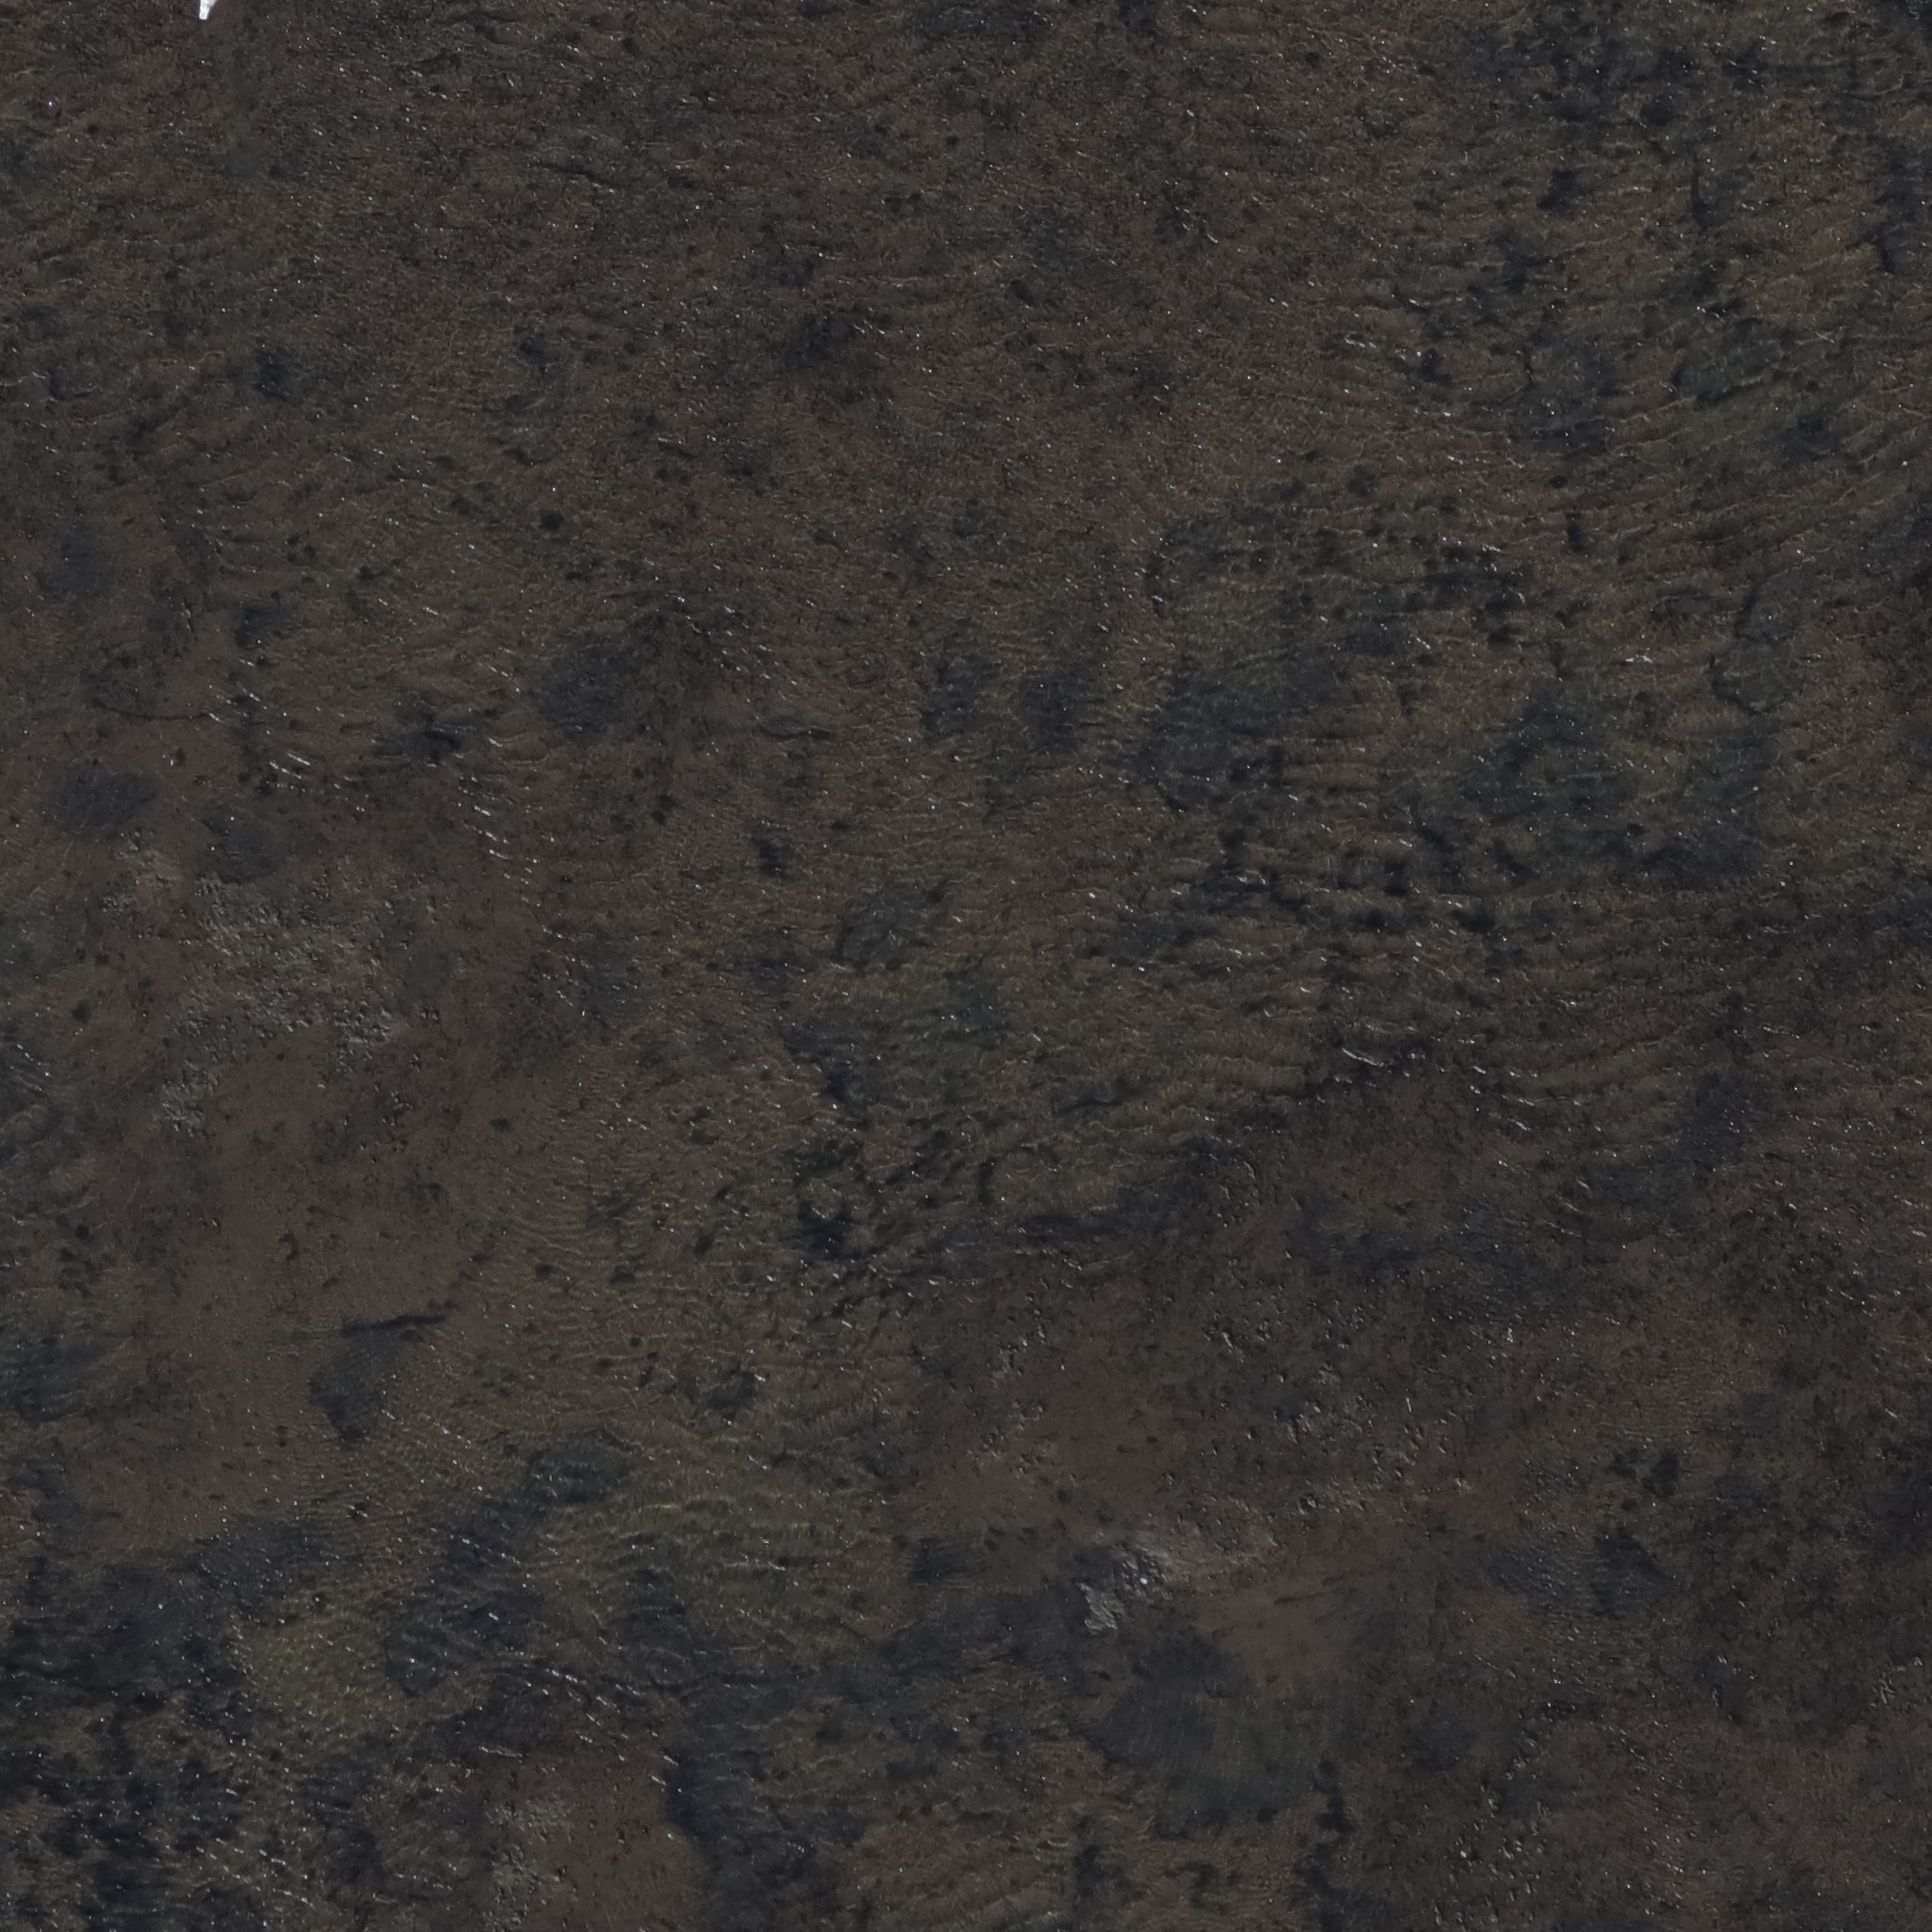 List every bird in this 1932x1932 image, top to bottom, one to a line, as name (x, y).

None